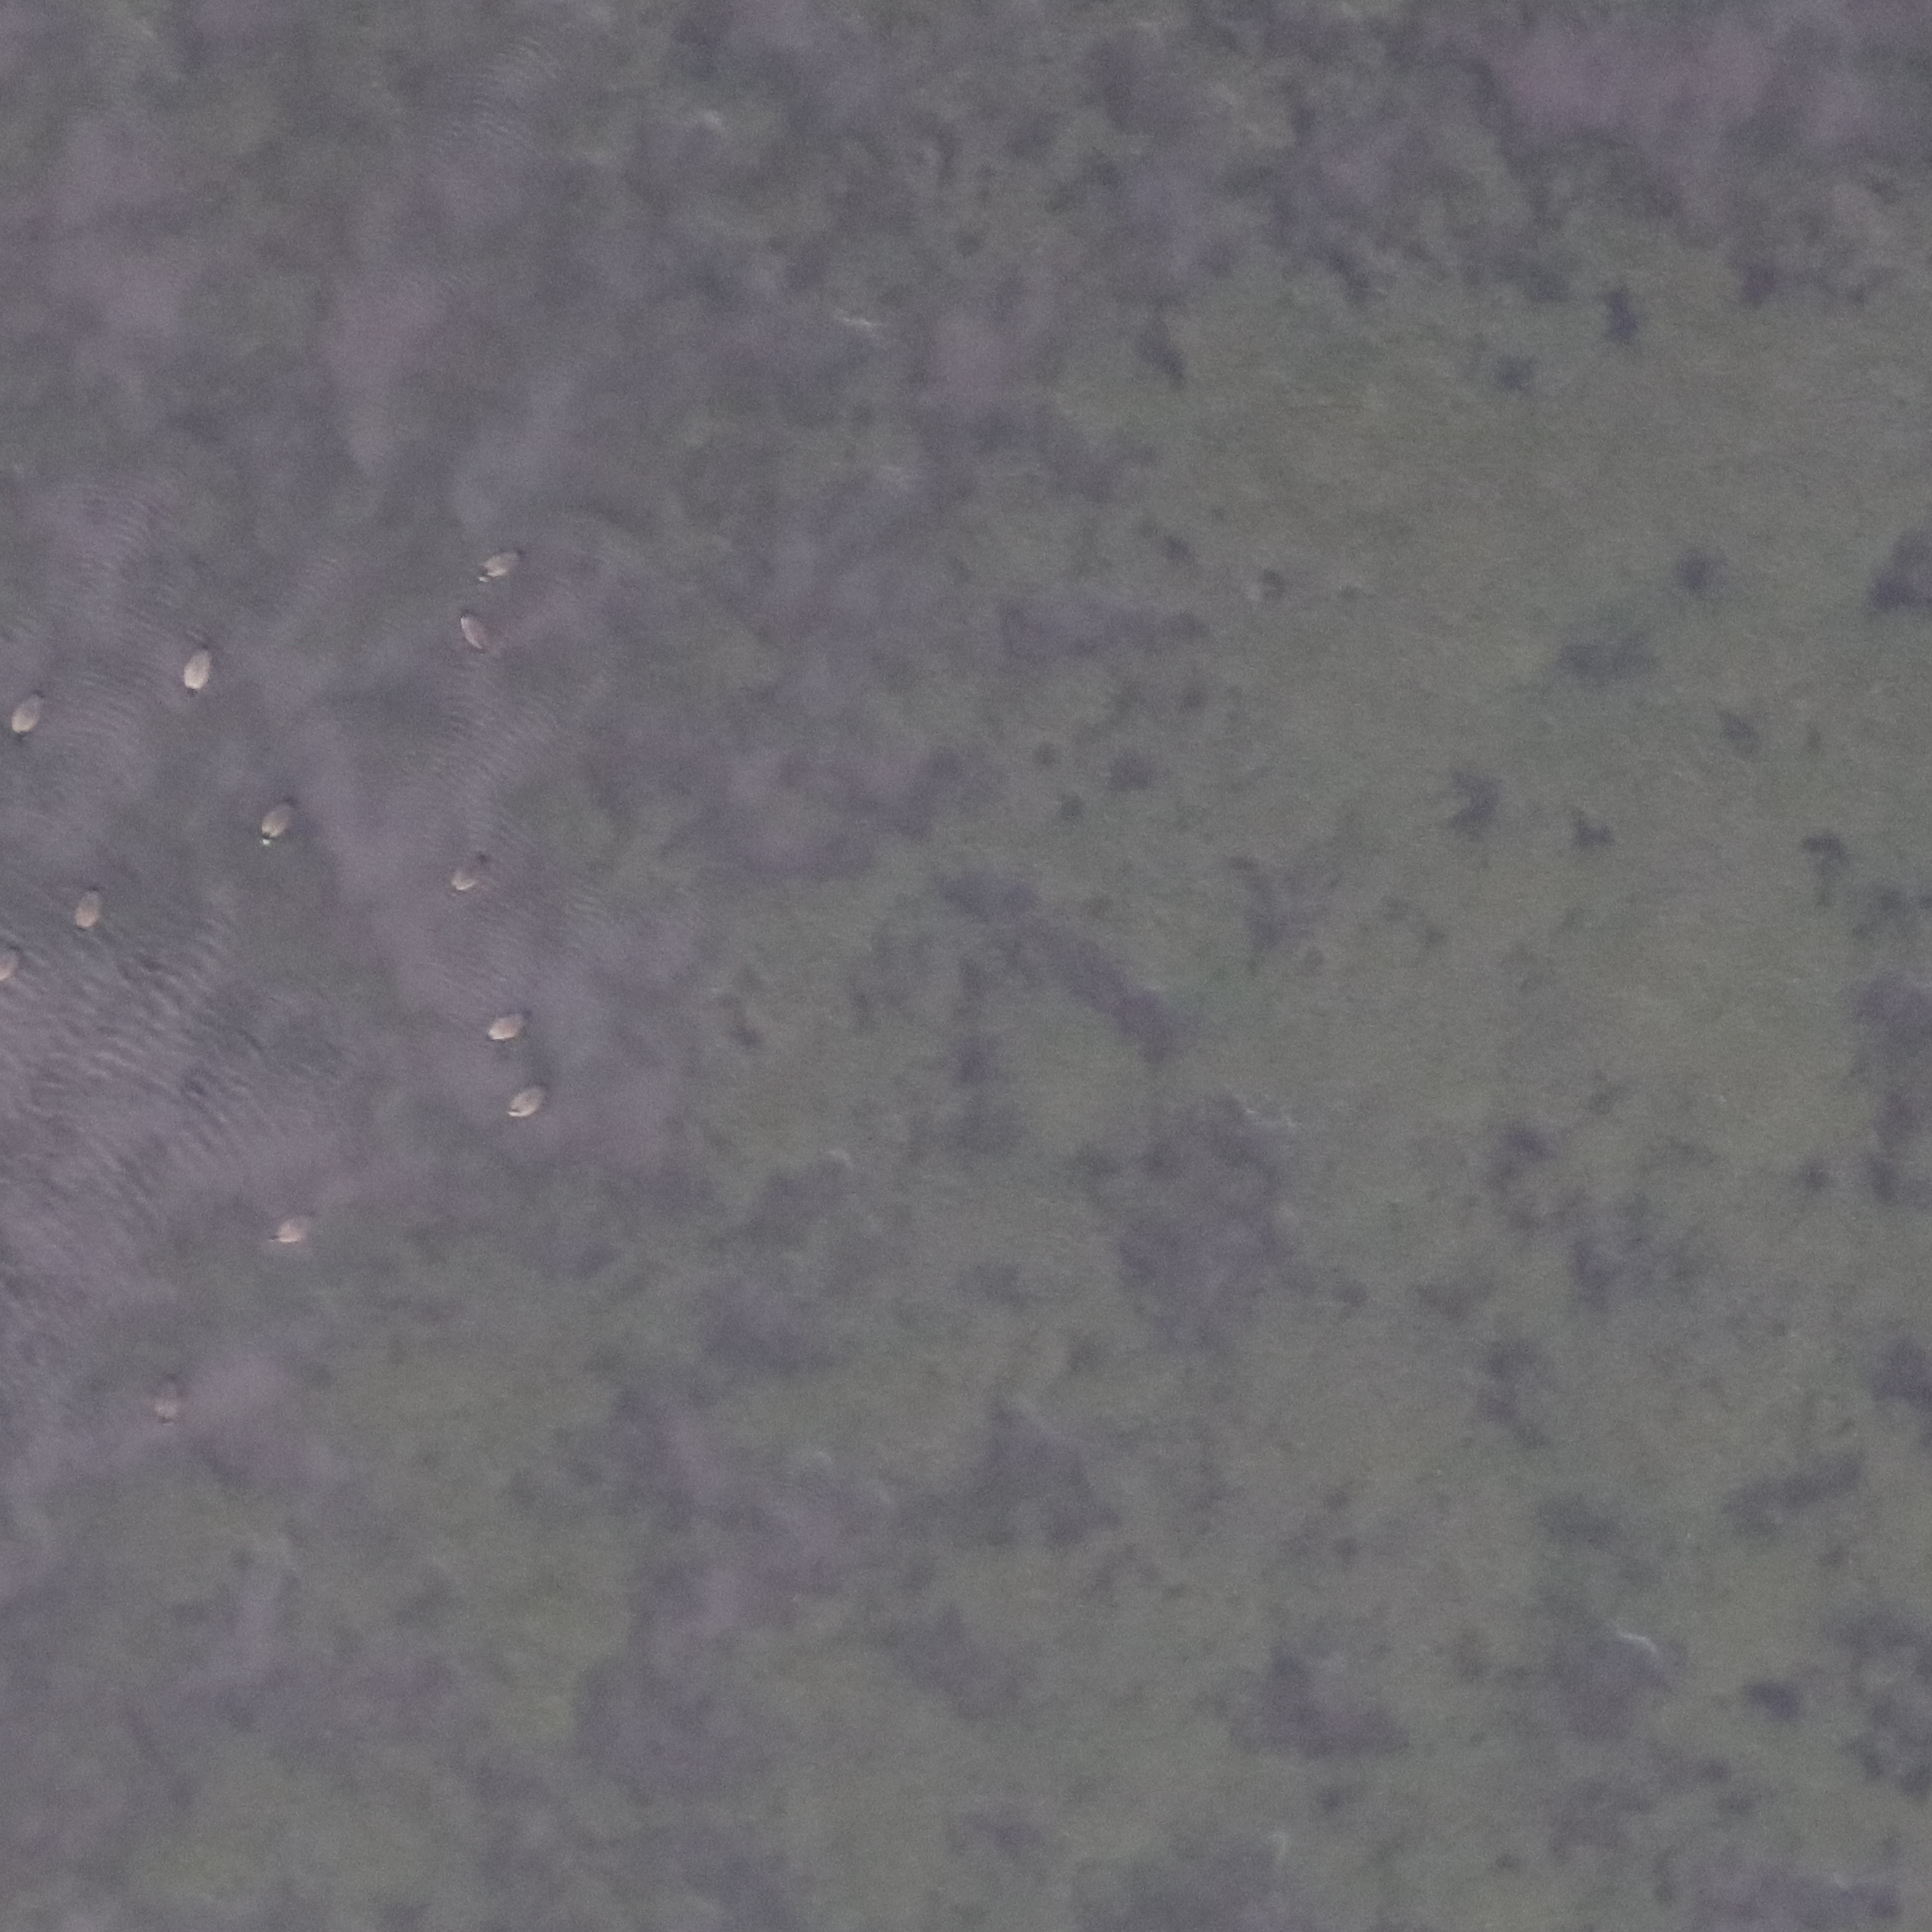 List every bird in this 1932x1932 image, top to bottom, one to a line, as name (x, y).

Canada goose (504, 564)
Canada goose (474, 628)
Canada goose (194, 671)
Canada goose (30, 707)
Canada goose (278, 823)
Canada goose (471, 878)
Canada goose (90, 911)
Canada goose (3, 970)
Canada goose (512, 1028)
Canada goose (524, 1103)
Canada goose (294, 1235)
Canada goose (171, 1413)